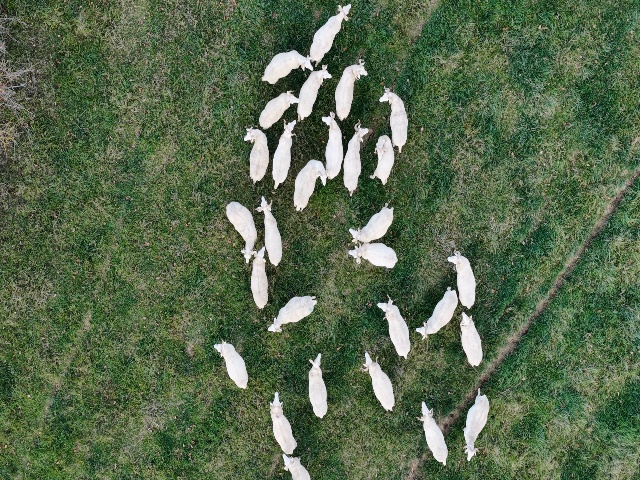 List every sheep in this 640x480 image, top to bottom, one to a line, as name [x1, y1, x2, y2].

sheep [310, 4, 351, 67]
sheep [262, 50, 314, 84]
sheep [335, 59, 368, 122]
sheep [297, 64, 332, 122]
sheep [379, 86, 408, 153]
sheep [259, 90, 300, 130]
sheep [321, 111, 343, 180]
sheep [272, 119, 296, 189]
sheep [343, 119, 369, 197]
sheep [244, 126, 269, 185]
sheep [369, 135, 394, 185]
sheep [293, 159, 330, 212]
sheep [255, 196, 282, 266]
sheep [226, 202, 257, 263]
sheep [349, 203, 394, 244]
sheep [348, 241, 398, 270]
sheep [250, 246, 268, 309]
sheep [447, 249, 476, 310]
sheep [416, 286, 458, 340]
sheep [377, 294, 411, 360]
sheep [265, 295, 317, 332]
sheep [460, 312, 483, 367]
sheep [214, 338, 248, 389]
sheep [359, 352, 395, 412]
sheep [309, 353, 327, 418]
sheep [462, 387, 490, 461]
sheep [269, 392, 297, 454]
sheep [416, 401, 448, 466]
sheep [283, 453, 311, 480]